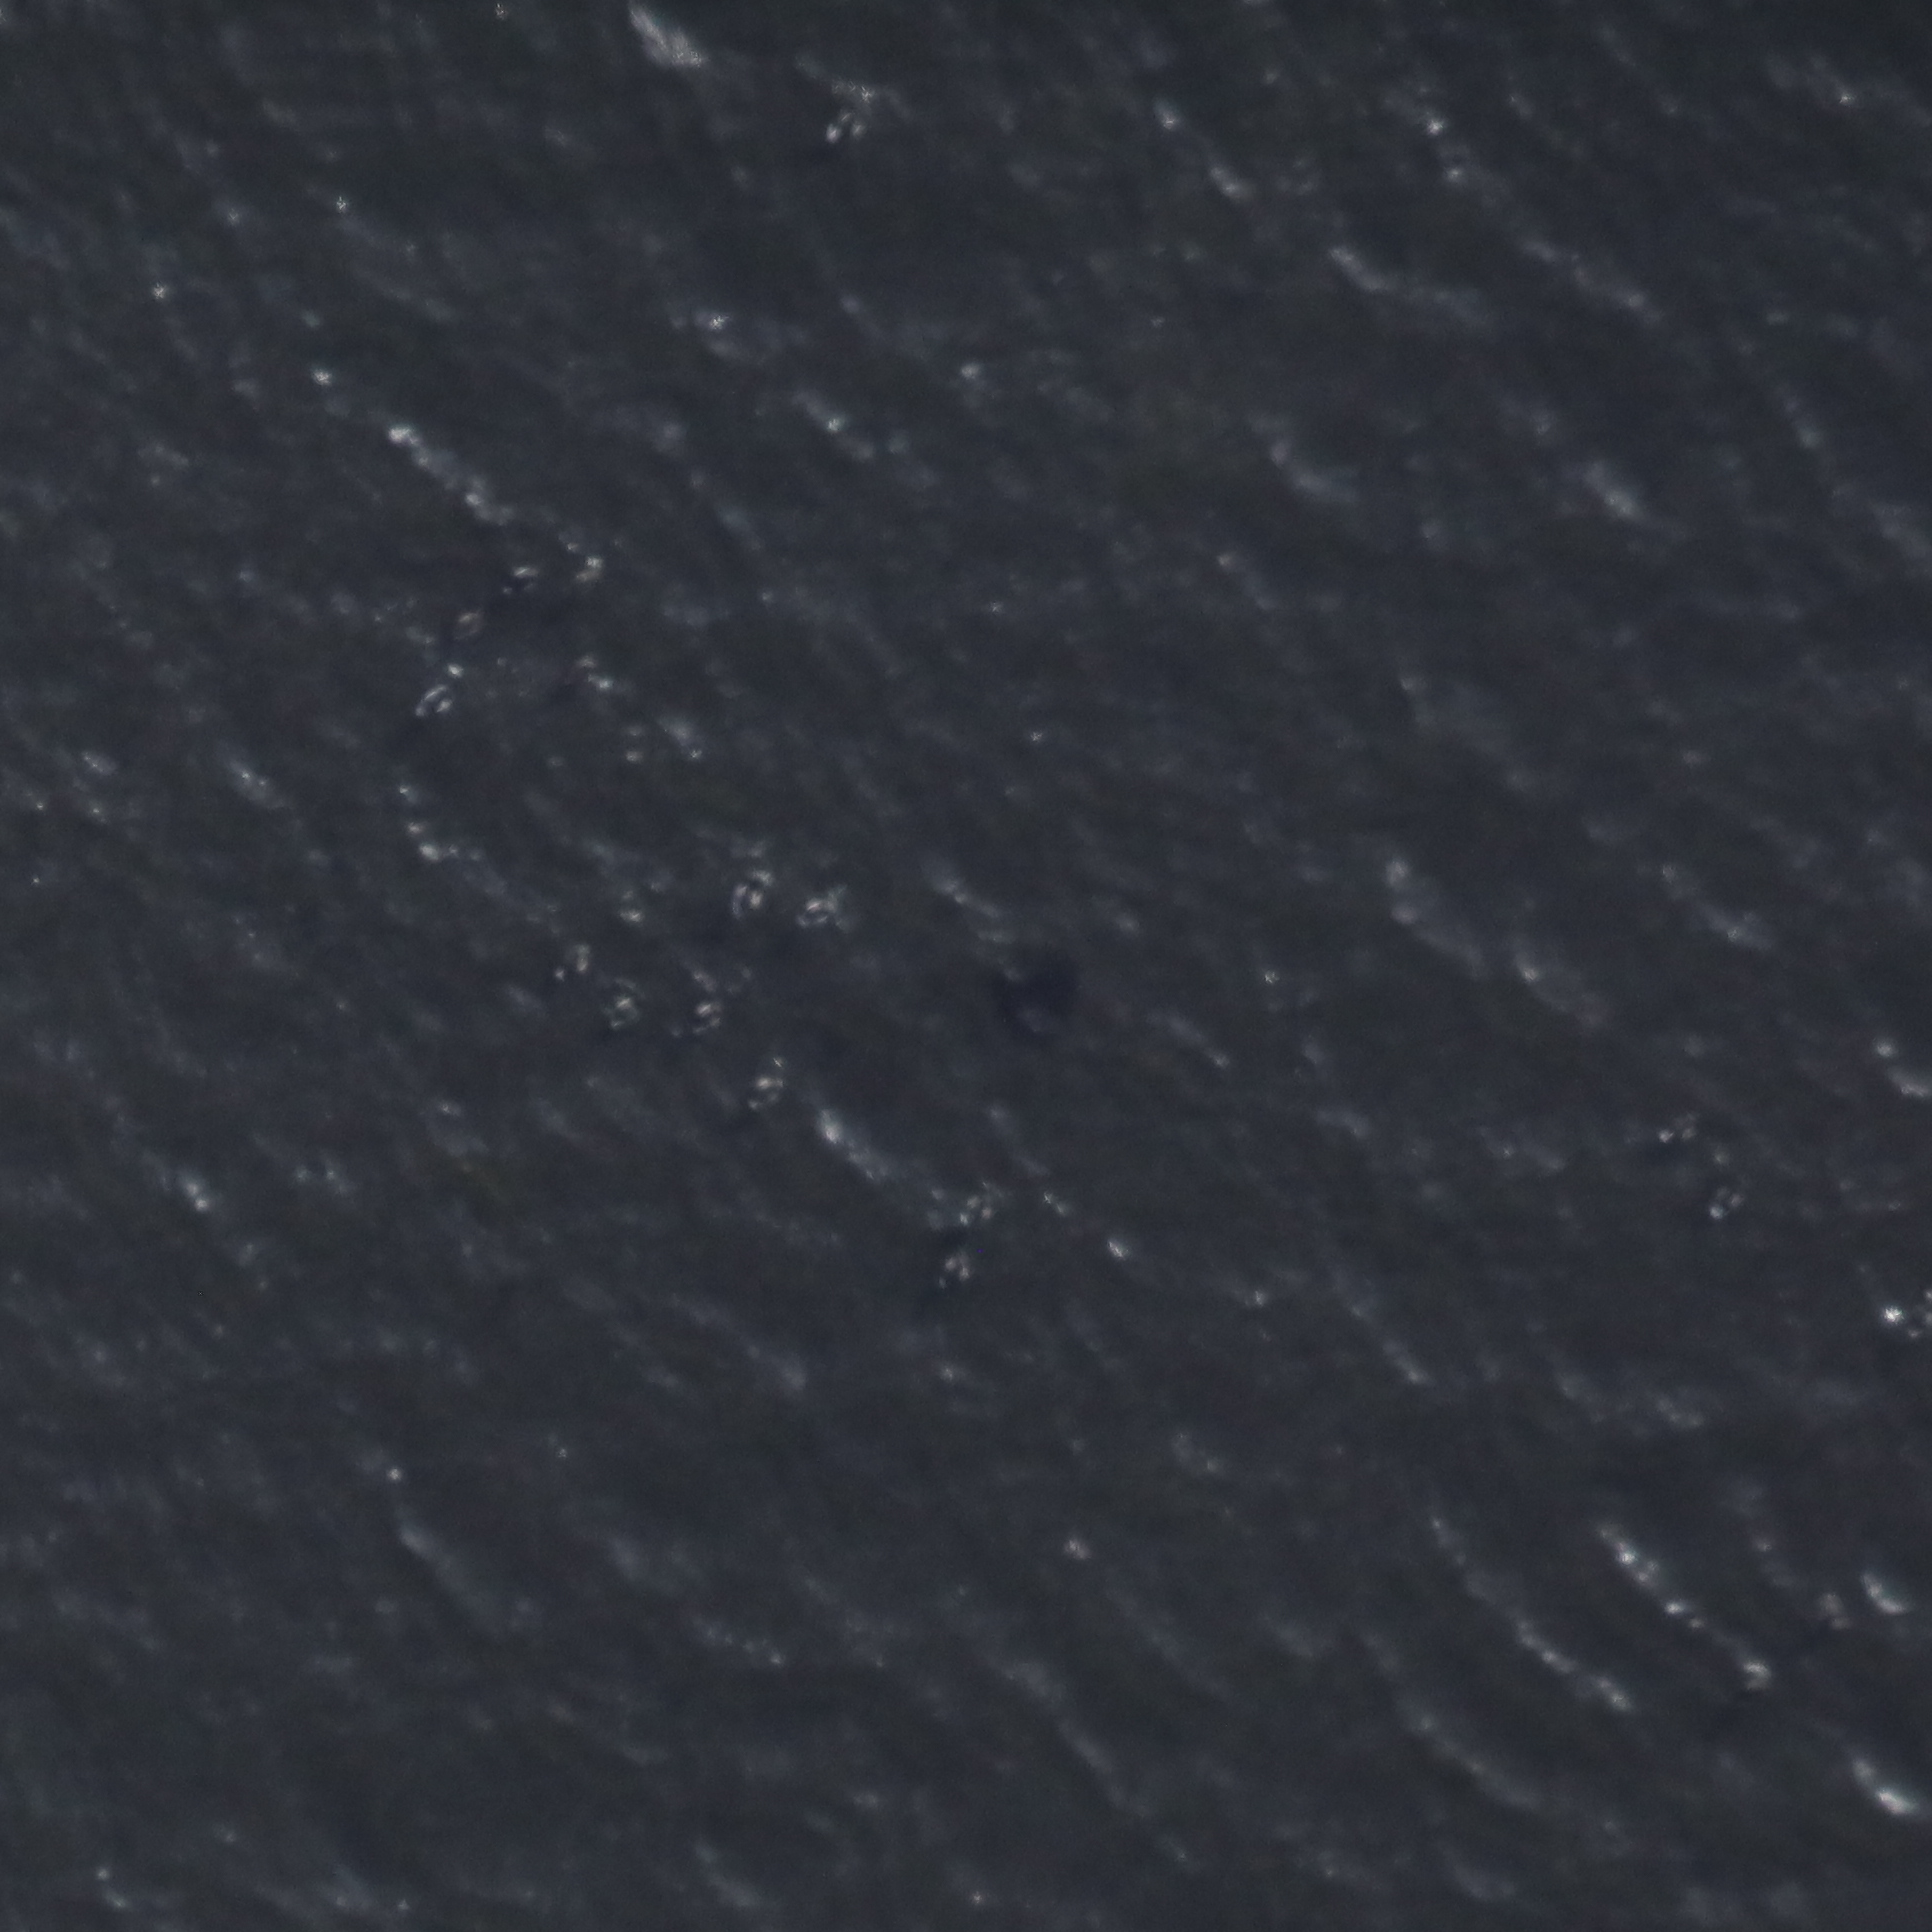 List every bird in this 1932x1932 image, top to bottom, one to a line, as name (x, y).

brant (848, 126)
brant (520, 586)
brant (465, 628)
brant (582, 669)
brant (433, 701)
brant (741, 895)
brant (816, 909)
brant (573, 961)
brant (620, 1016)
brant (712, 1018)
brant (764, 1093)
brant (1680, 1125)
brant (1730, 1198)
brant (972, 1216)
brant (958, 1268)
brant (1920, 1318)
brant (1827, 1611)
brant (1752, 1675)